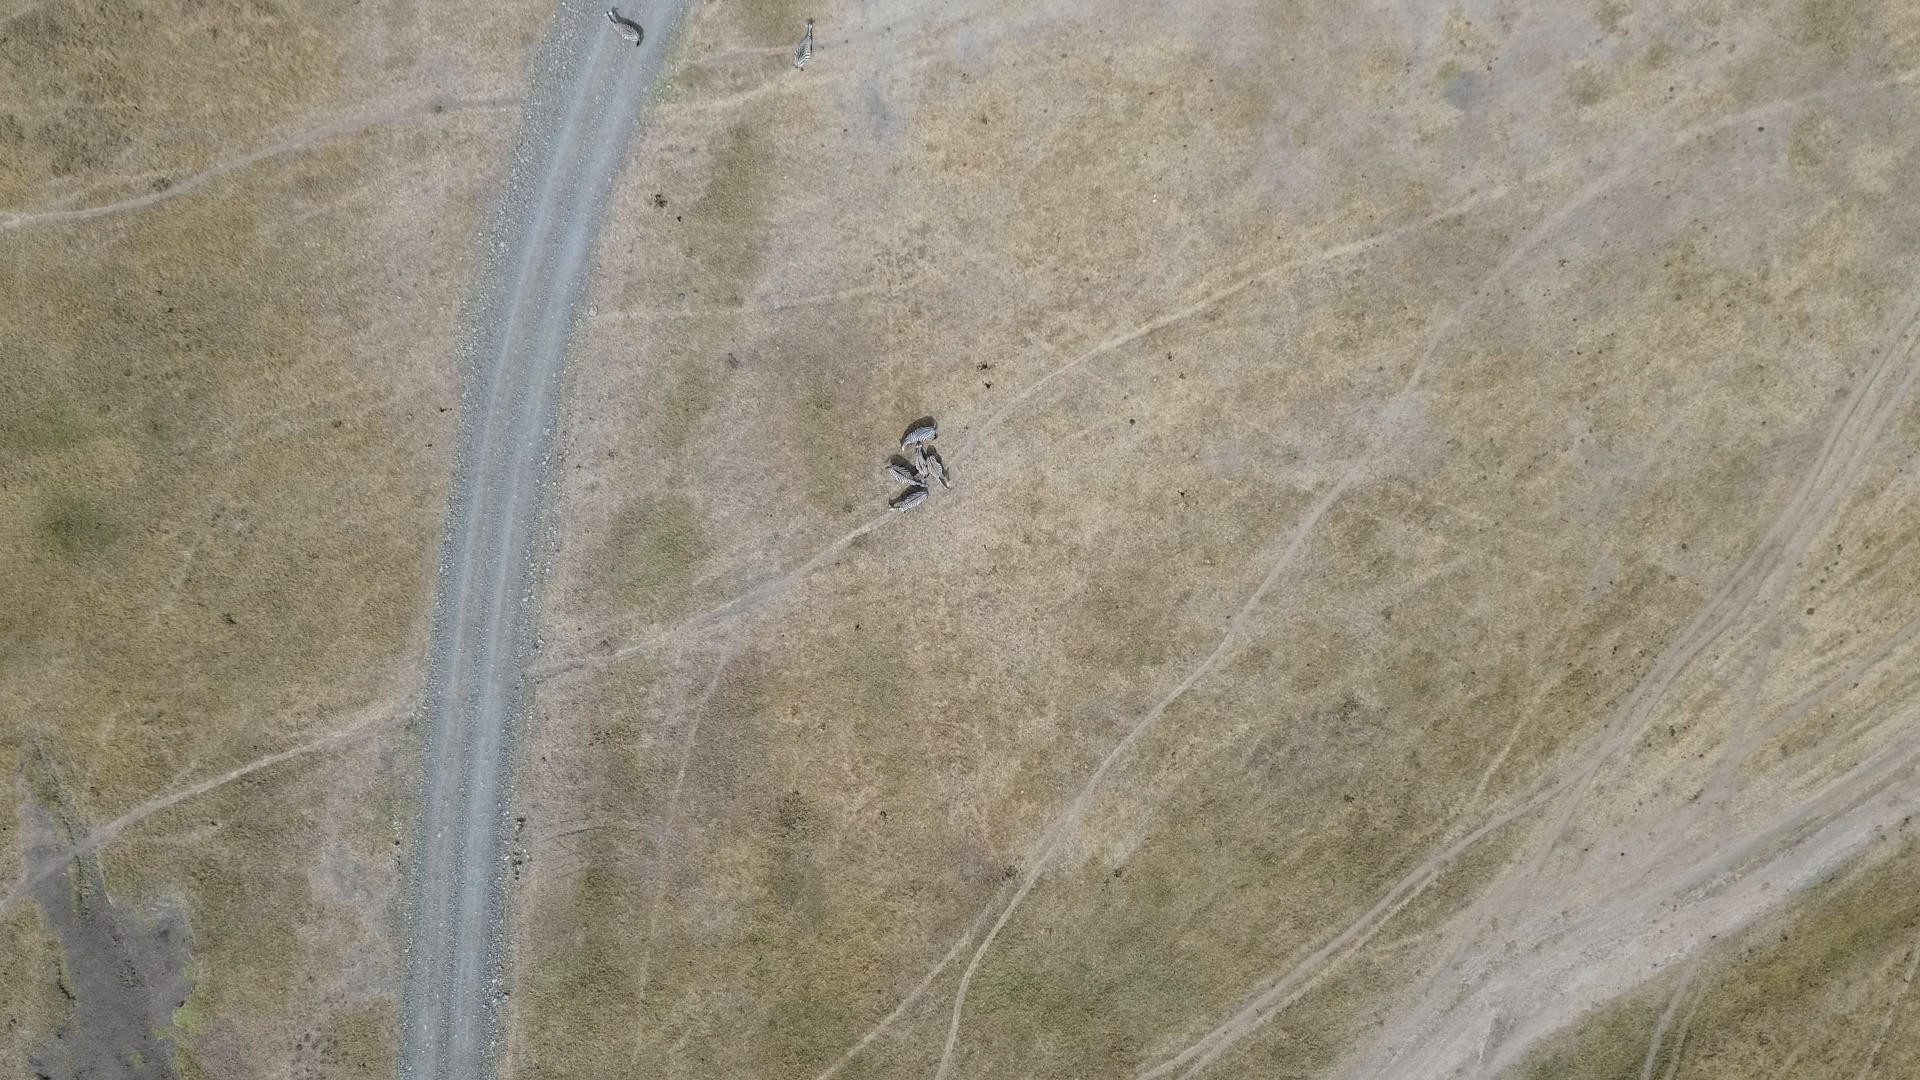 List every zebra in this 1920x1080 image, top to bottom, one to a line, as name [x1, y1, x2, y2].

zebra [602, 11, 642, 46]
zebra [792, 23, 814, 68]
zebra [899, 427, 938, 451]
zebra [913, 444, 930, 478]
zebra [928, 458, 951, 490]
zebra [886, 464, 928, 489]
zebra [889, 491, 929, 513]